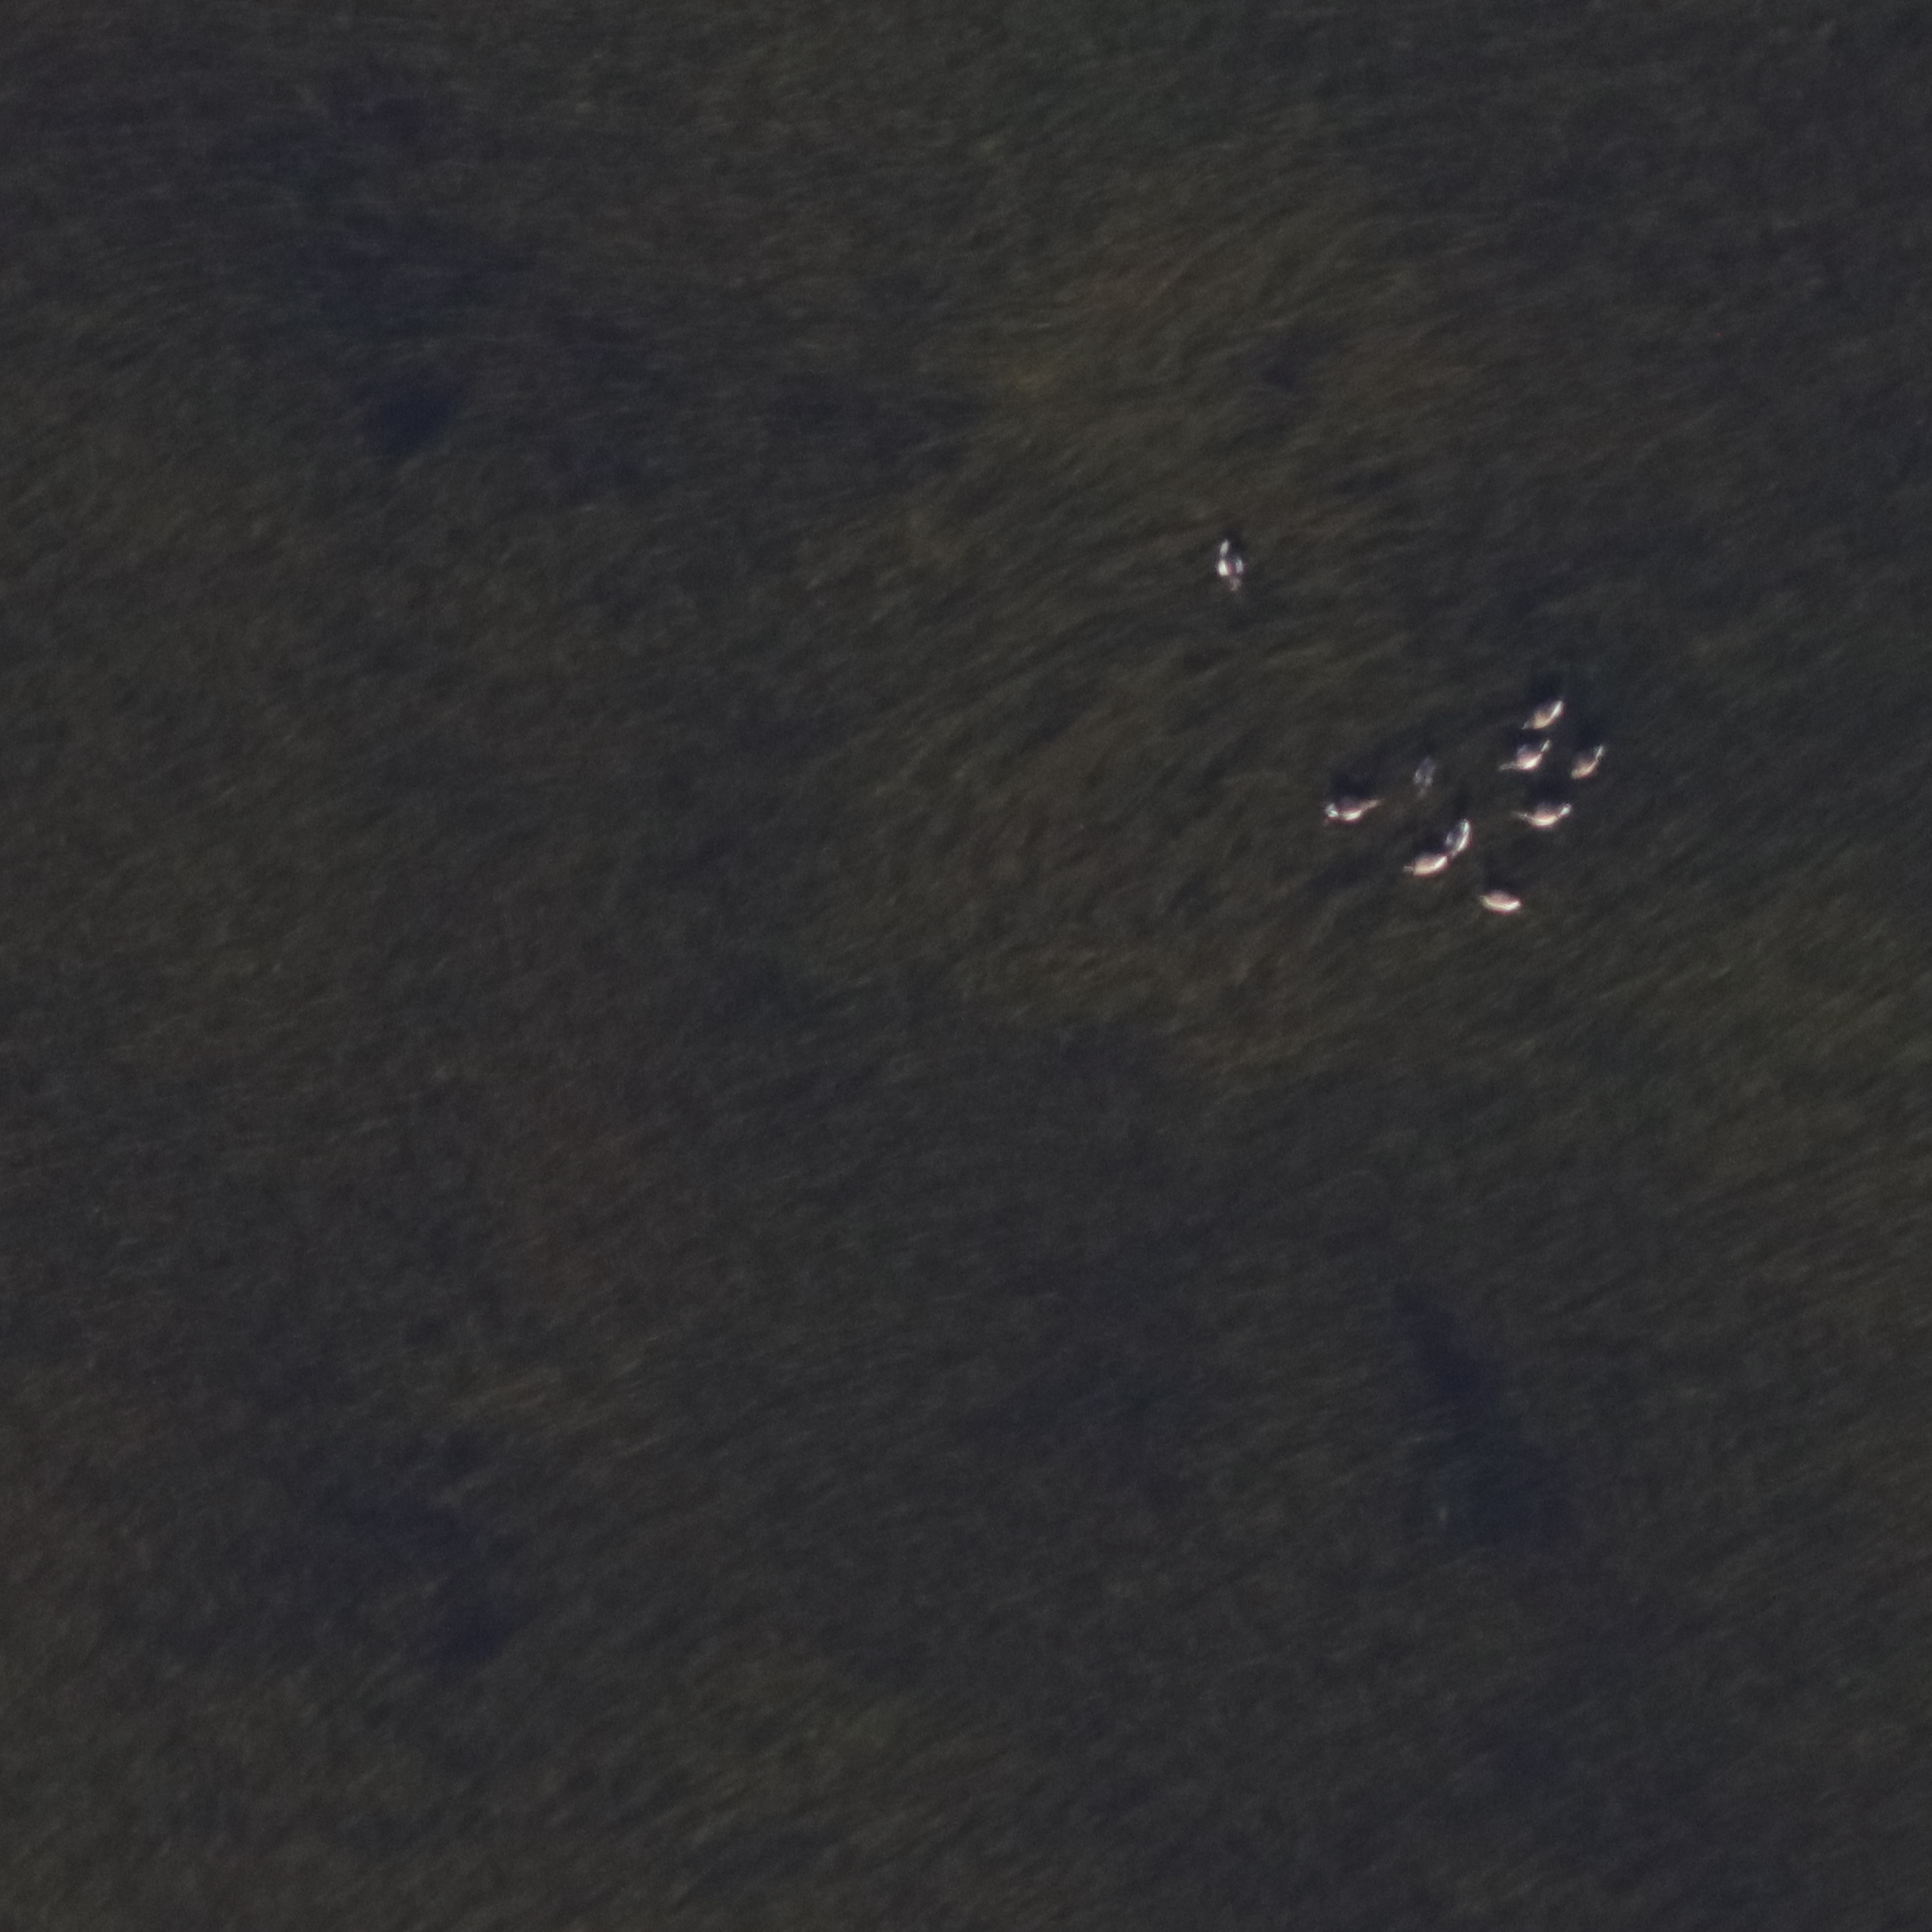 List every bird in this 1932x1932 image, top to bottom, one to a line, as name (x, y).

brant (1230, 562)
brant (1547, 711)
brant (1536, 754)
brant (1582, 767)
brant (1428, 768)
brant (1355, 806)
brant (1555, 814)
brant (1462, 834)
brant (1432, 857)
brant (1505, 901)